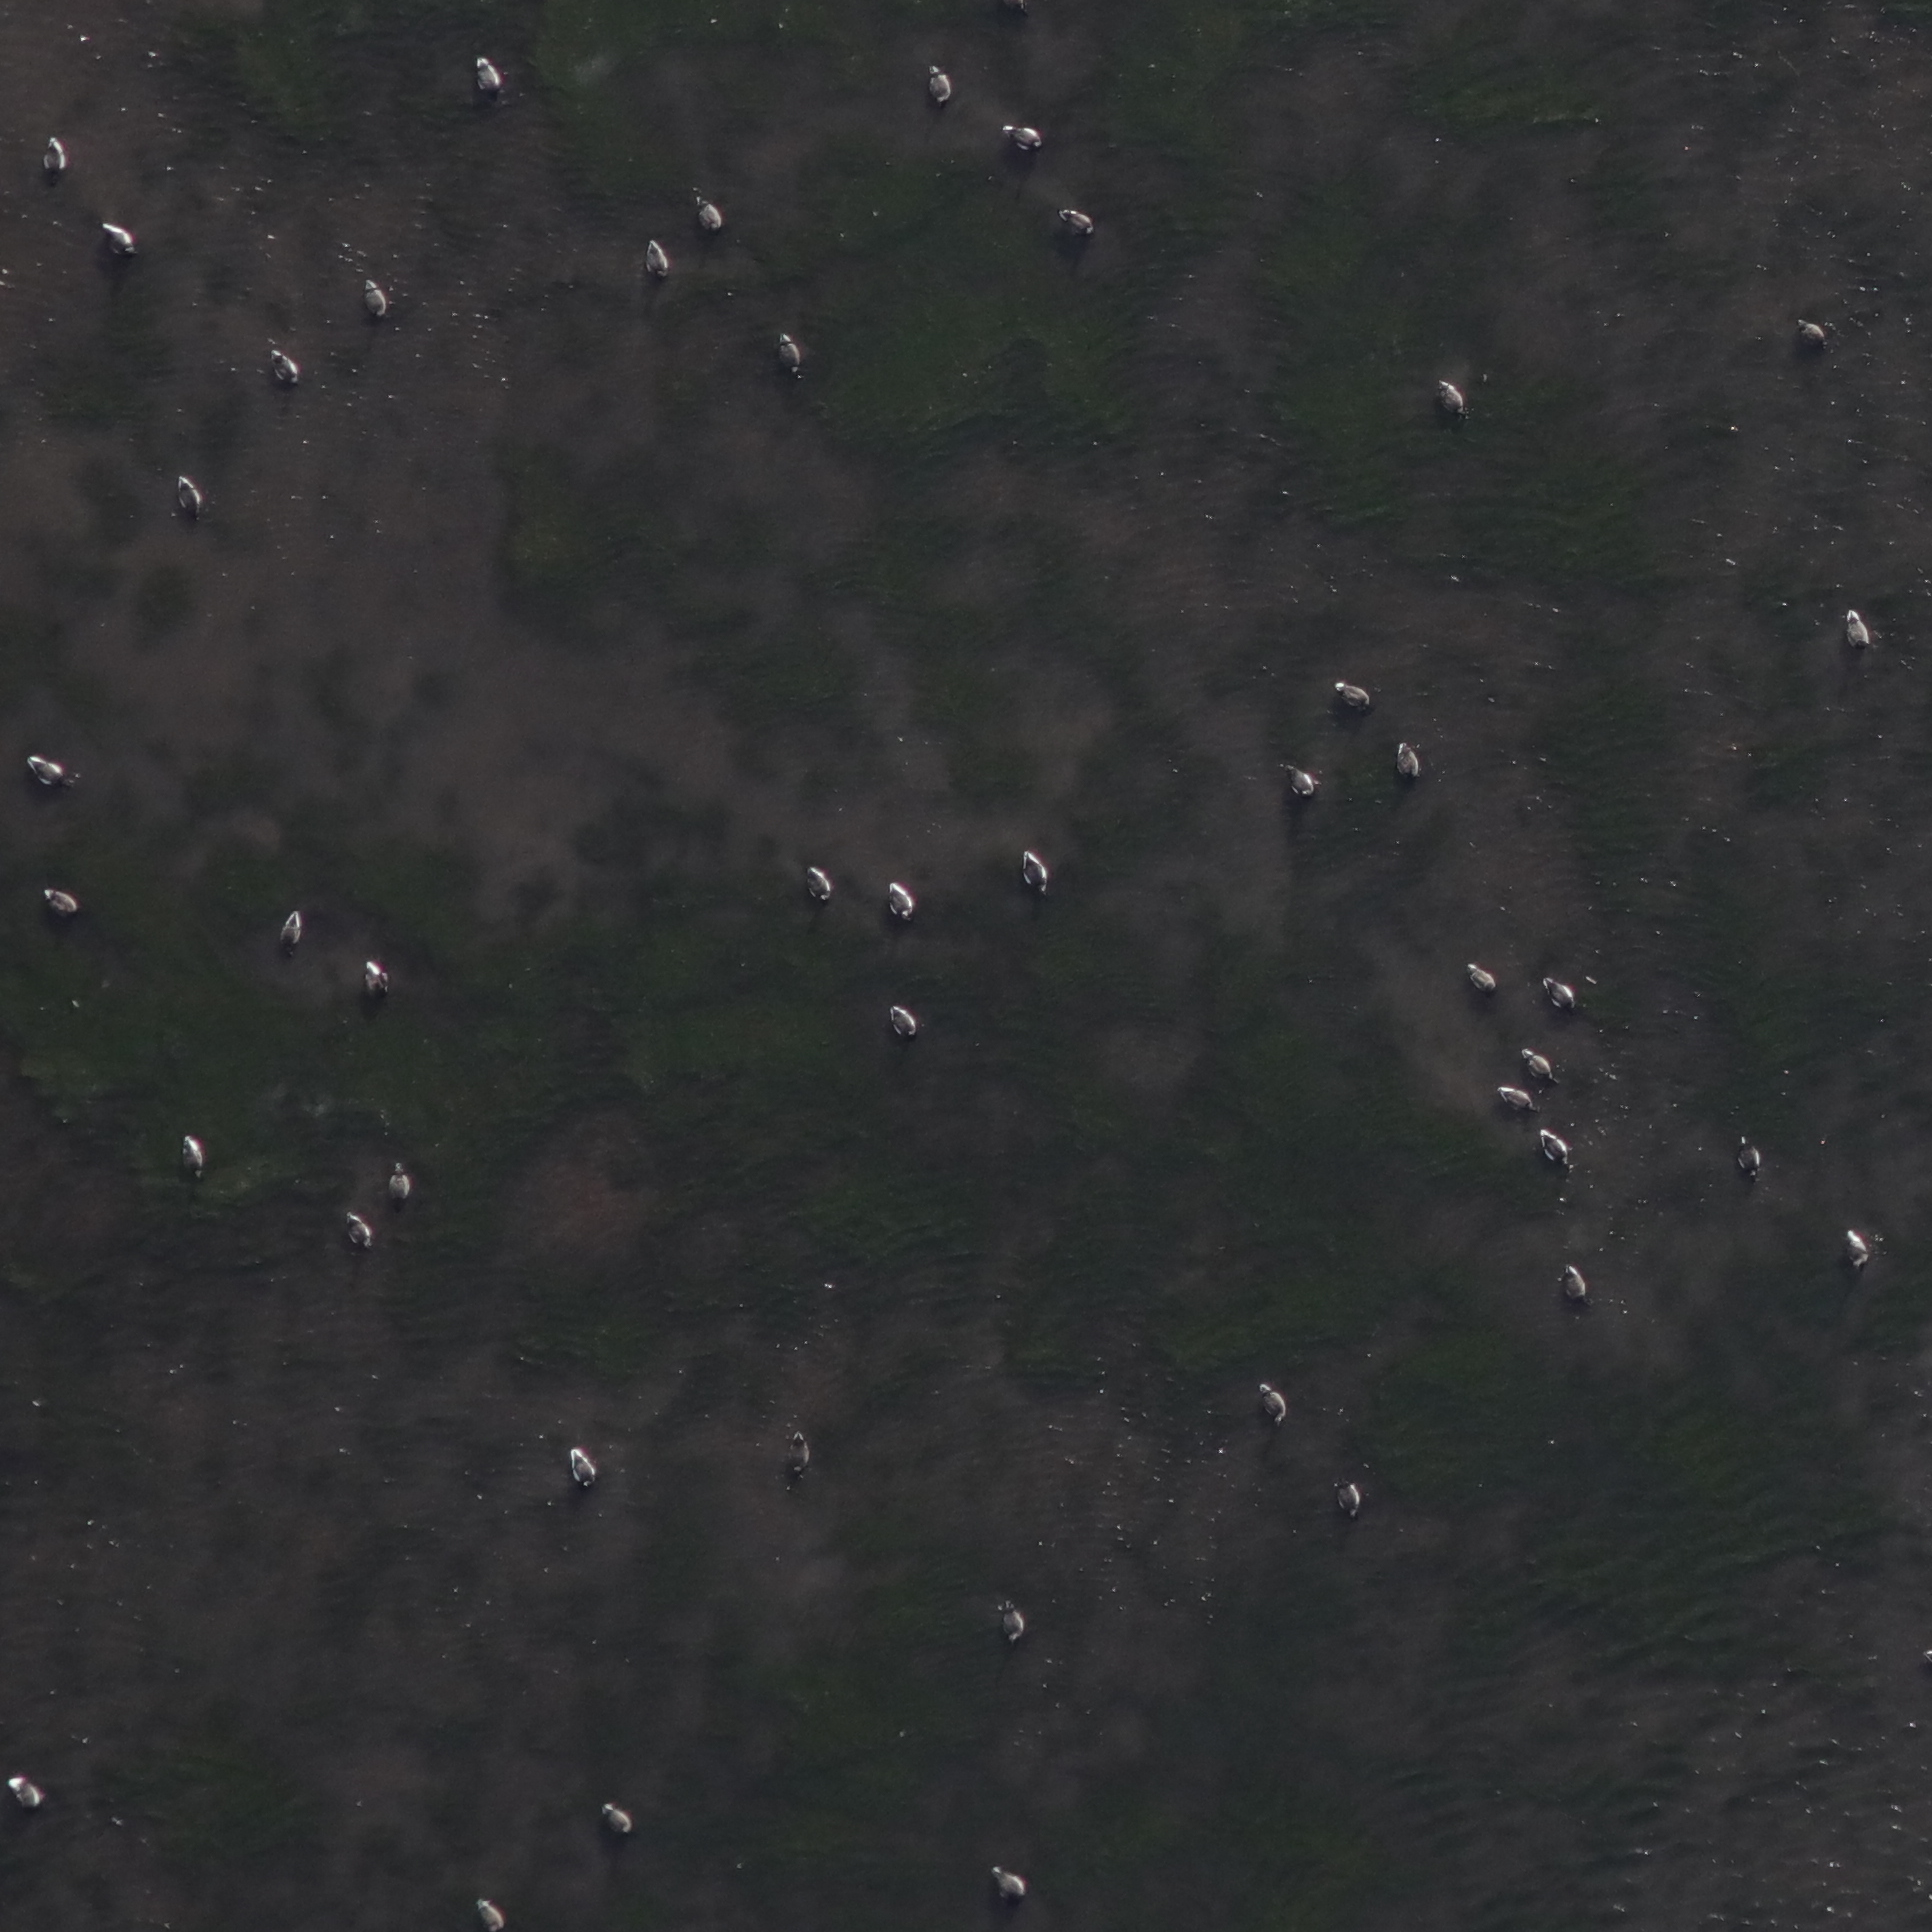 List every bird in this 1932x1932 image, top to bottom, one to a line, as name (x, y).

brant (489, 77)
brant (941, 88)
brant (1026, 138)
brant (52, 160)
brant (709, 215)
brant (1077, 224)
brant (121, 239)
brant (657, 262)
brant (377, 301)
brant (1817, 335)
brant (792, 355)
brant (281, 367)
brant (1451, 400)
brant (190, 500)
brant (1858, 632)
brant (1353, 694)
brant (1408, 763)
brant (49, 773)
brant (1300, 781)
brant (1033, 875)
brant (819, 885)
brant (900, 902)
brant (61, 904)
brant (289, 935)
brant (375, 979)
brant (1482, 981)
brant (1559, 995)
brant (903, 1024)
brant (1537, 1062)
brant (1514, 1098)
brant (1554, 1147)
brant (1746, 1155)
brant (195, 1156)
brant (400, 1184)
brant (358, 1231)
brant (1859, 1251)
brant (1572, 1285)
brant (1272, 1402)
brant (797, 1451)
brant (582, 1467)
brant (1348, 1498)
brant (1010, 1622)
brant (29, 1795)
brant (619, 1819)
brant (1008, 1884)
brant (490, 1915)